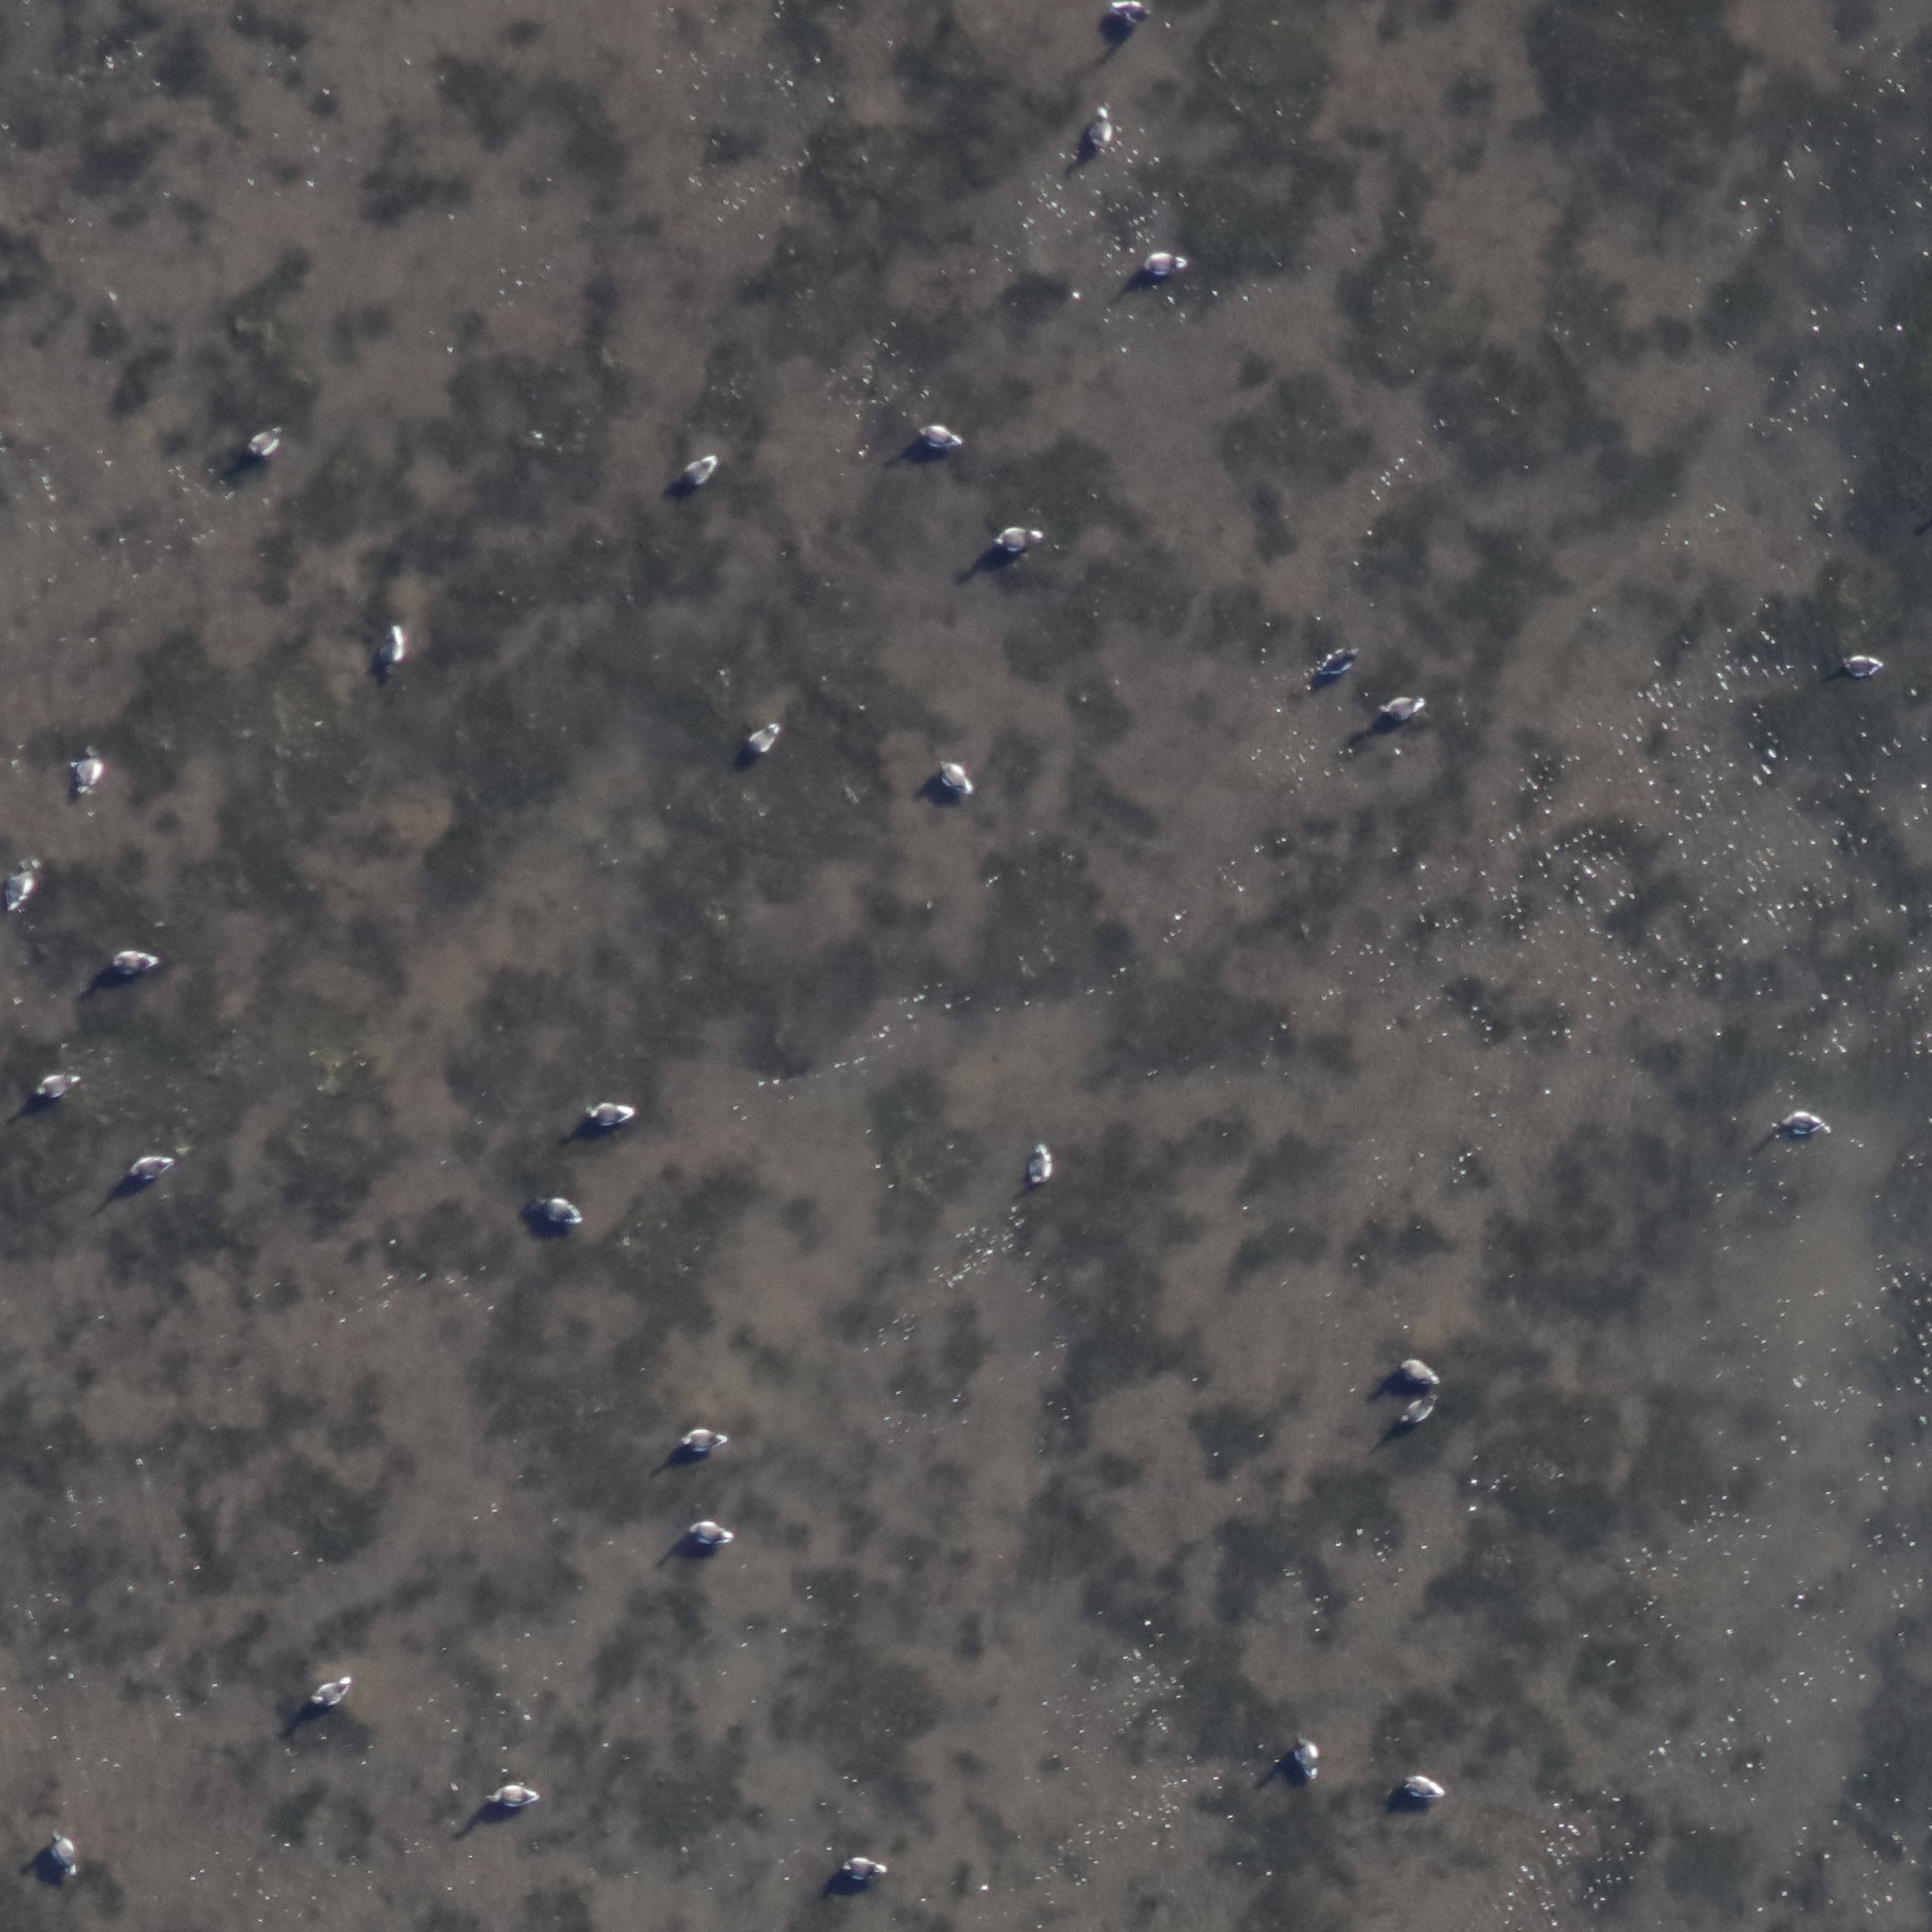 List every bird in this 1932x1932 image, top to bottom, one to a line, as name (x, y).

brant (1133, 7)
brant (1101, 132)
brant (1164, 263)
brant (938, 437)
brant (264, 443)
brant (698, 473)
brant (1019, 540)
brant (397, 648)
brant (1341, 659)
brant (1859, 667)
brant (1402, 708)
brant (764, 739)
brant (84, 775)
brant (956, 778)
brant (19, 885)
brant (132, 964)
brant (54, 1086)
brant (608, 1115)
brant (1800, 1123)
brant (1042, 1167)
brant (151, 1169)
brant (557, 1209)
brant (1418, 1376)
brant (1415, 1407)
brant (702, 1441)
brant (709, 1532)
brant (331, 1690)
brant (1303, 1756)
brant (1421, 1786)
brant (514, 1794)
brant (65, 1853)
brant (864, 1867)